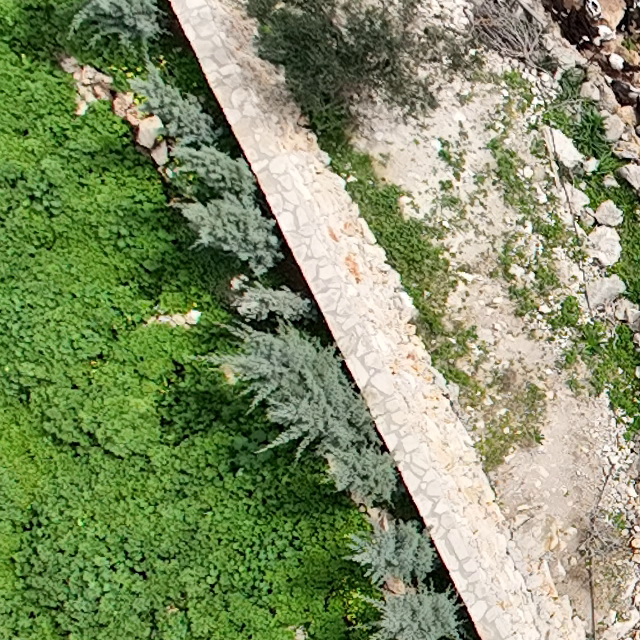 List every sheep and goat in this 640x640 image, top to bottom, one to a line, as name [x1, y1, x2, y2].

goat [633, 1, 639, 21]
goat [542, 2, 567, 17]
goat [585, 2, 602, 19]
goat [568, 6, 588, 34]
goat [578, 6, 600, 36]
goat [620, 6, 634, 32]
goat [558, 20, 590, 42]
goat [591, 26, 616, 45]
goat [603, 52, 639, 70]
goat [605, 75, 639, 101]
goat [635, 96, 639, 129]
goat [634, 125, 639, 154]